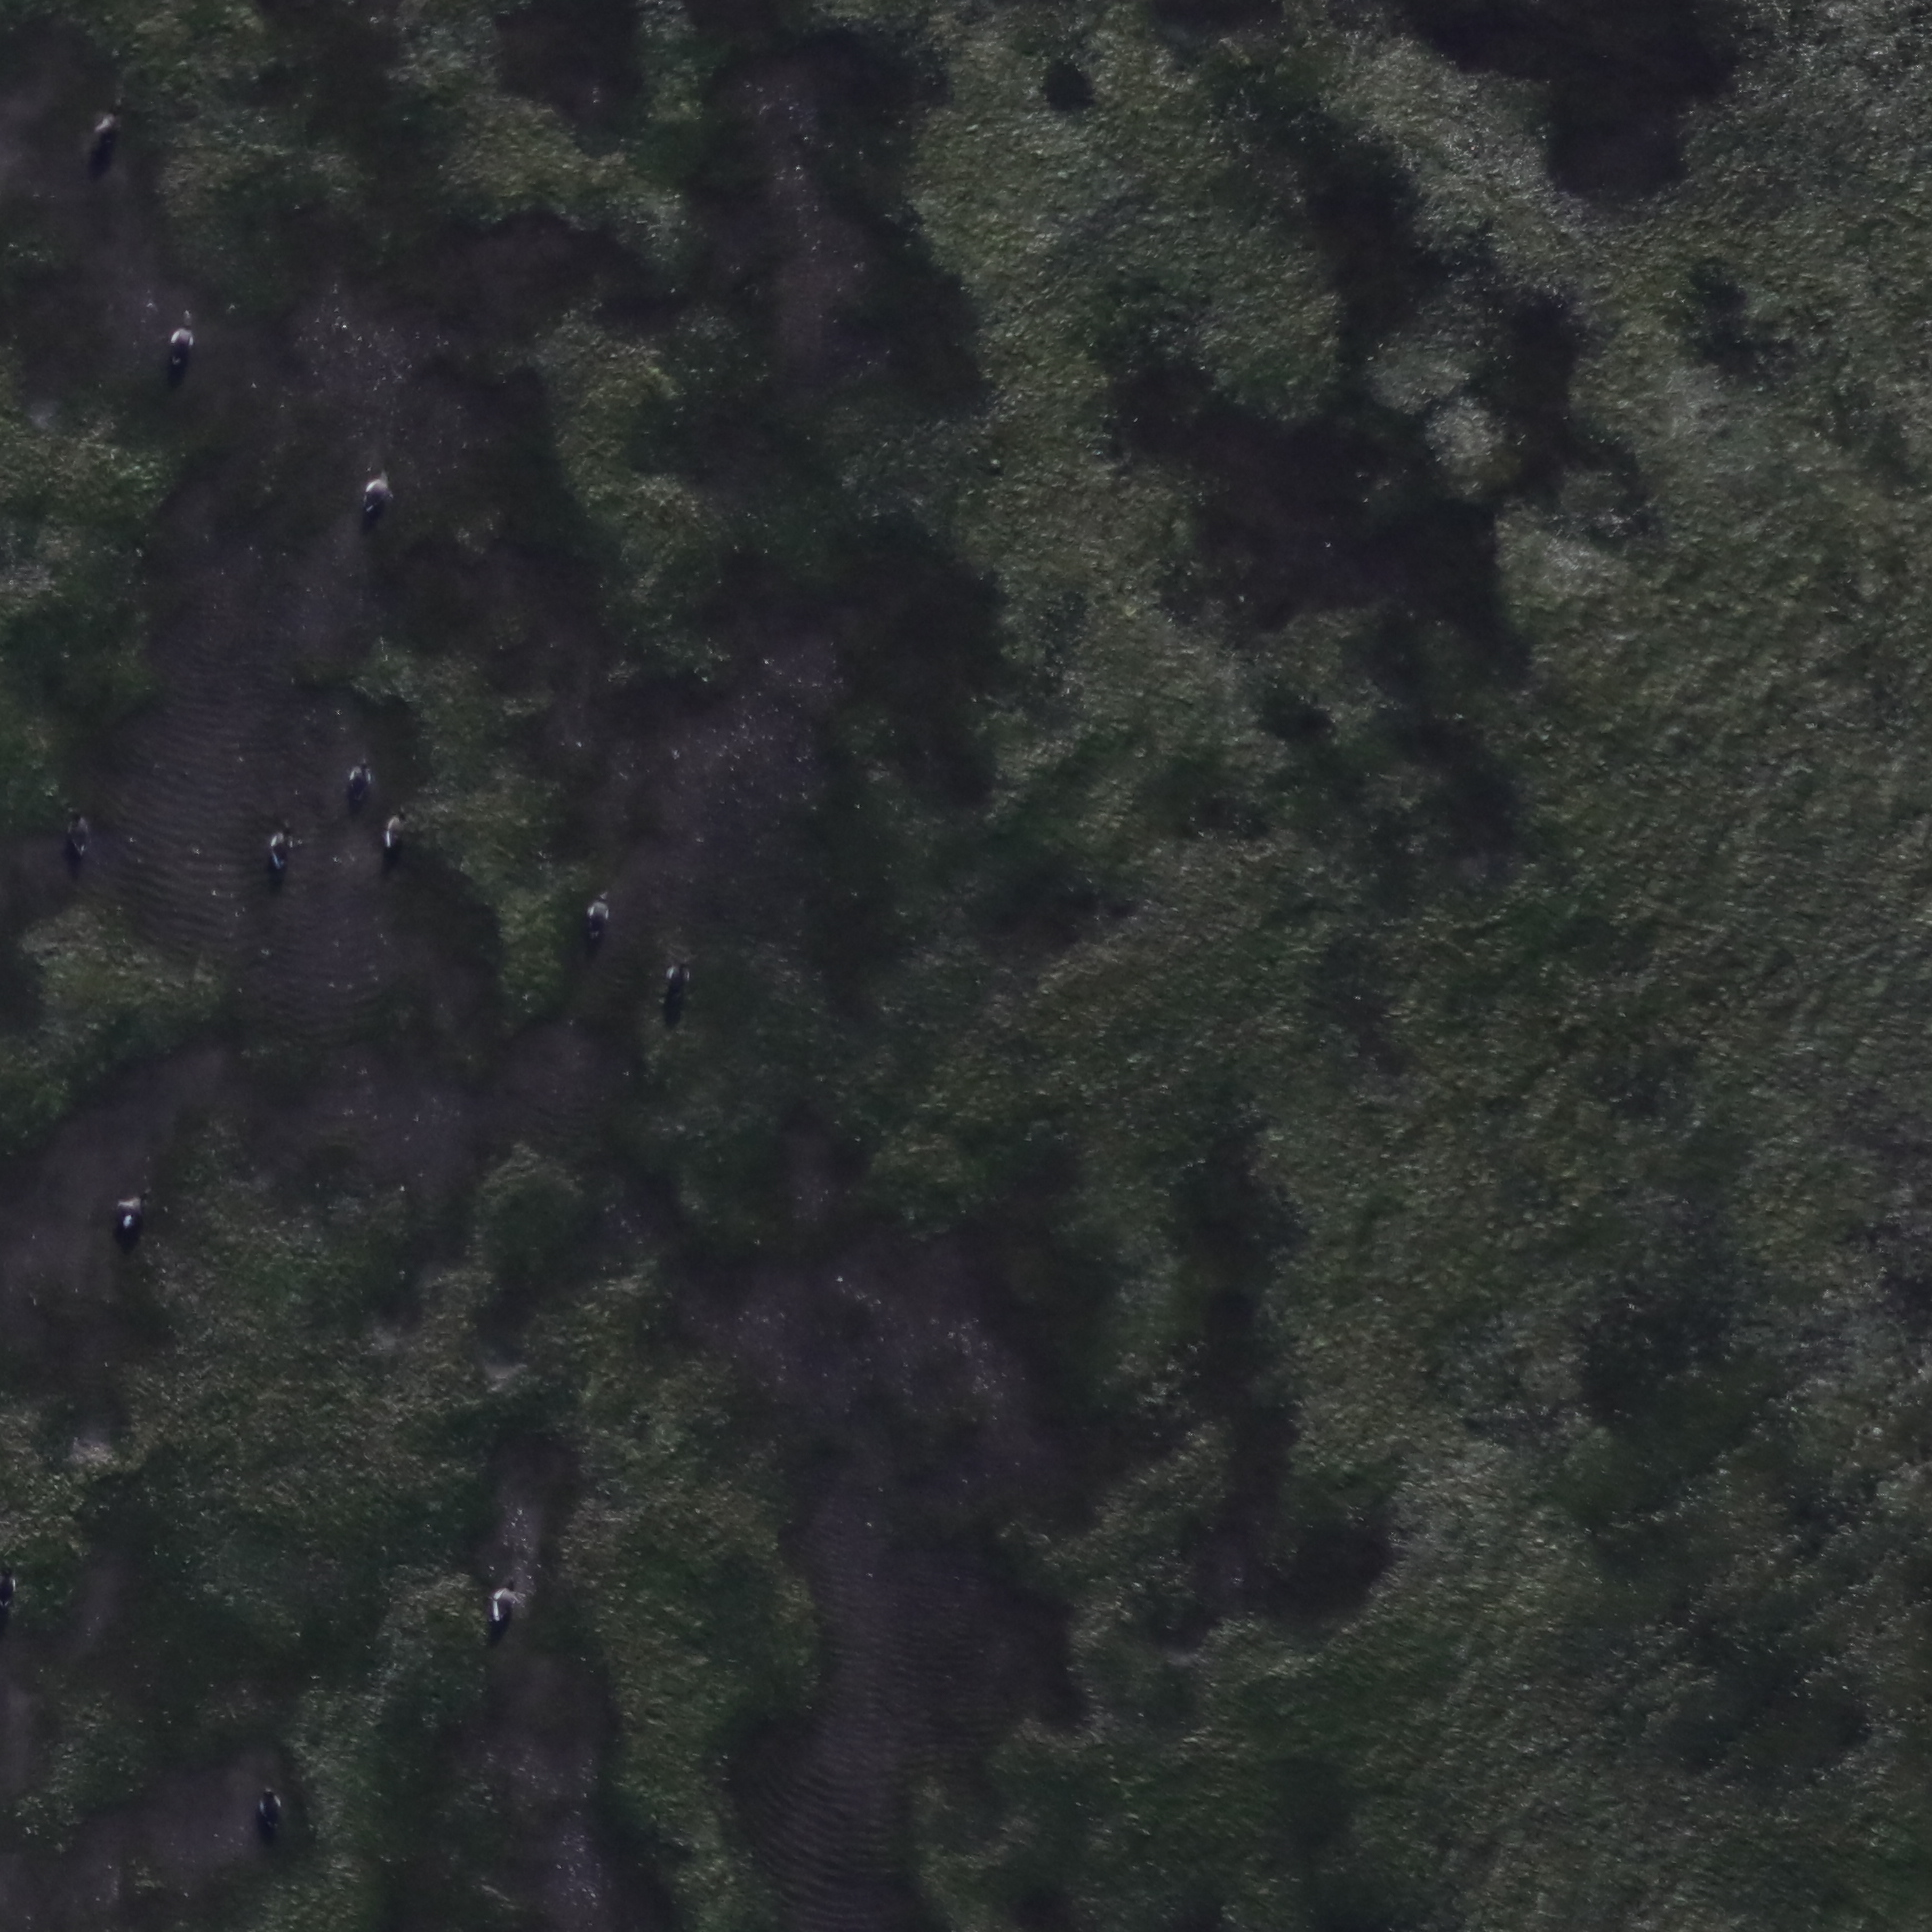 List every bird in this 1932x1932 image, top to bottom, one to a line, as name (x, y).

brant (109, 130)
brant (178, 339)
brant (378, 493)
brant (368, 776)
brant (394, 828)
brant (76, 834)
brant (280, 855)
brant (598, 915)
brant (679, 976)
brant (132, 1212)
brant (5, 1595)
brant (506, 1604)
brant (266, 1801)